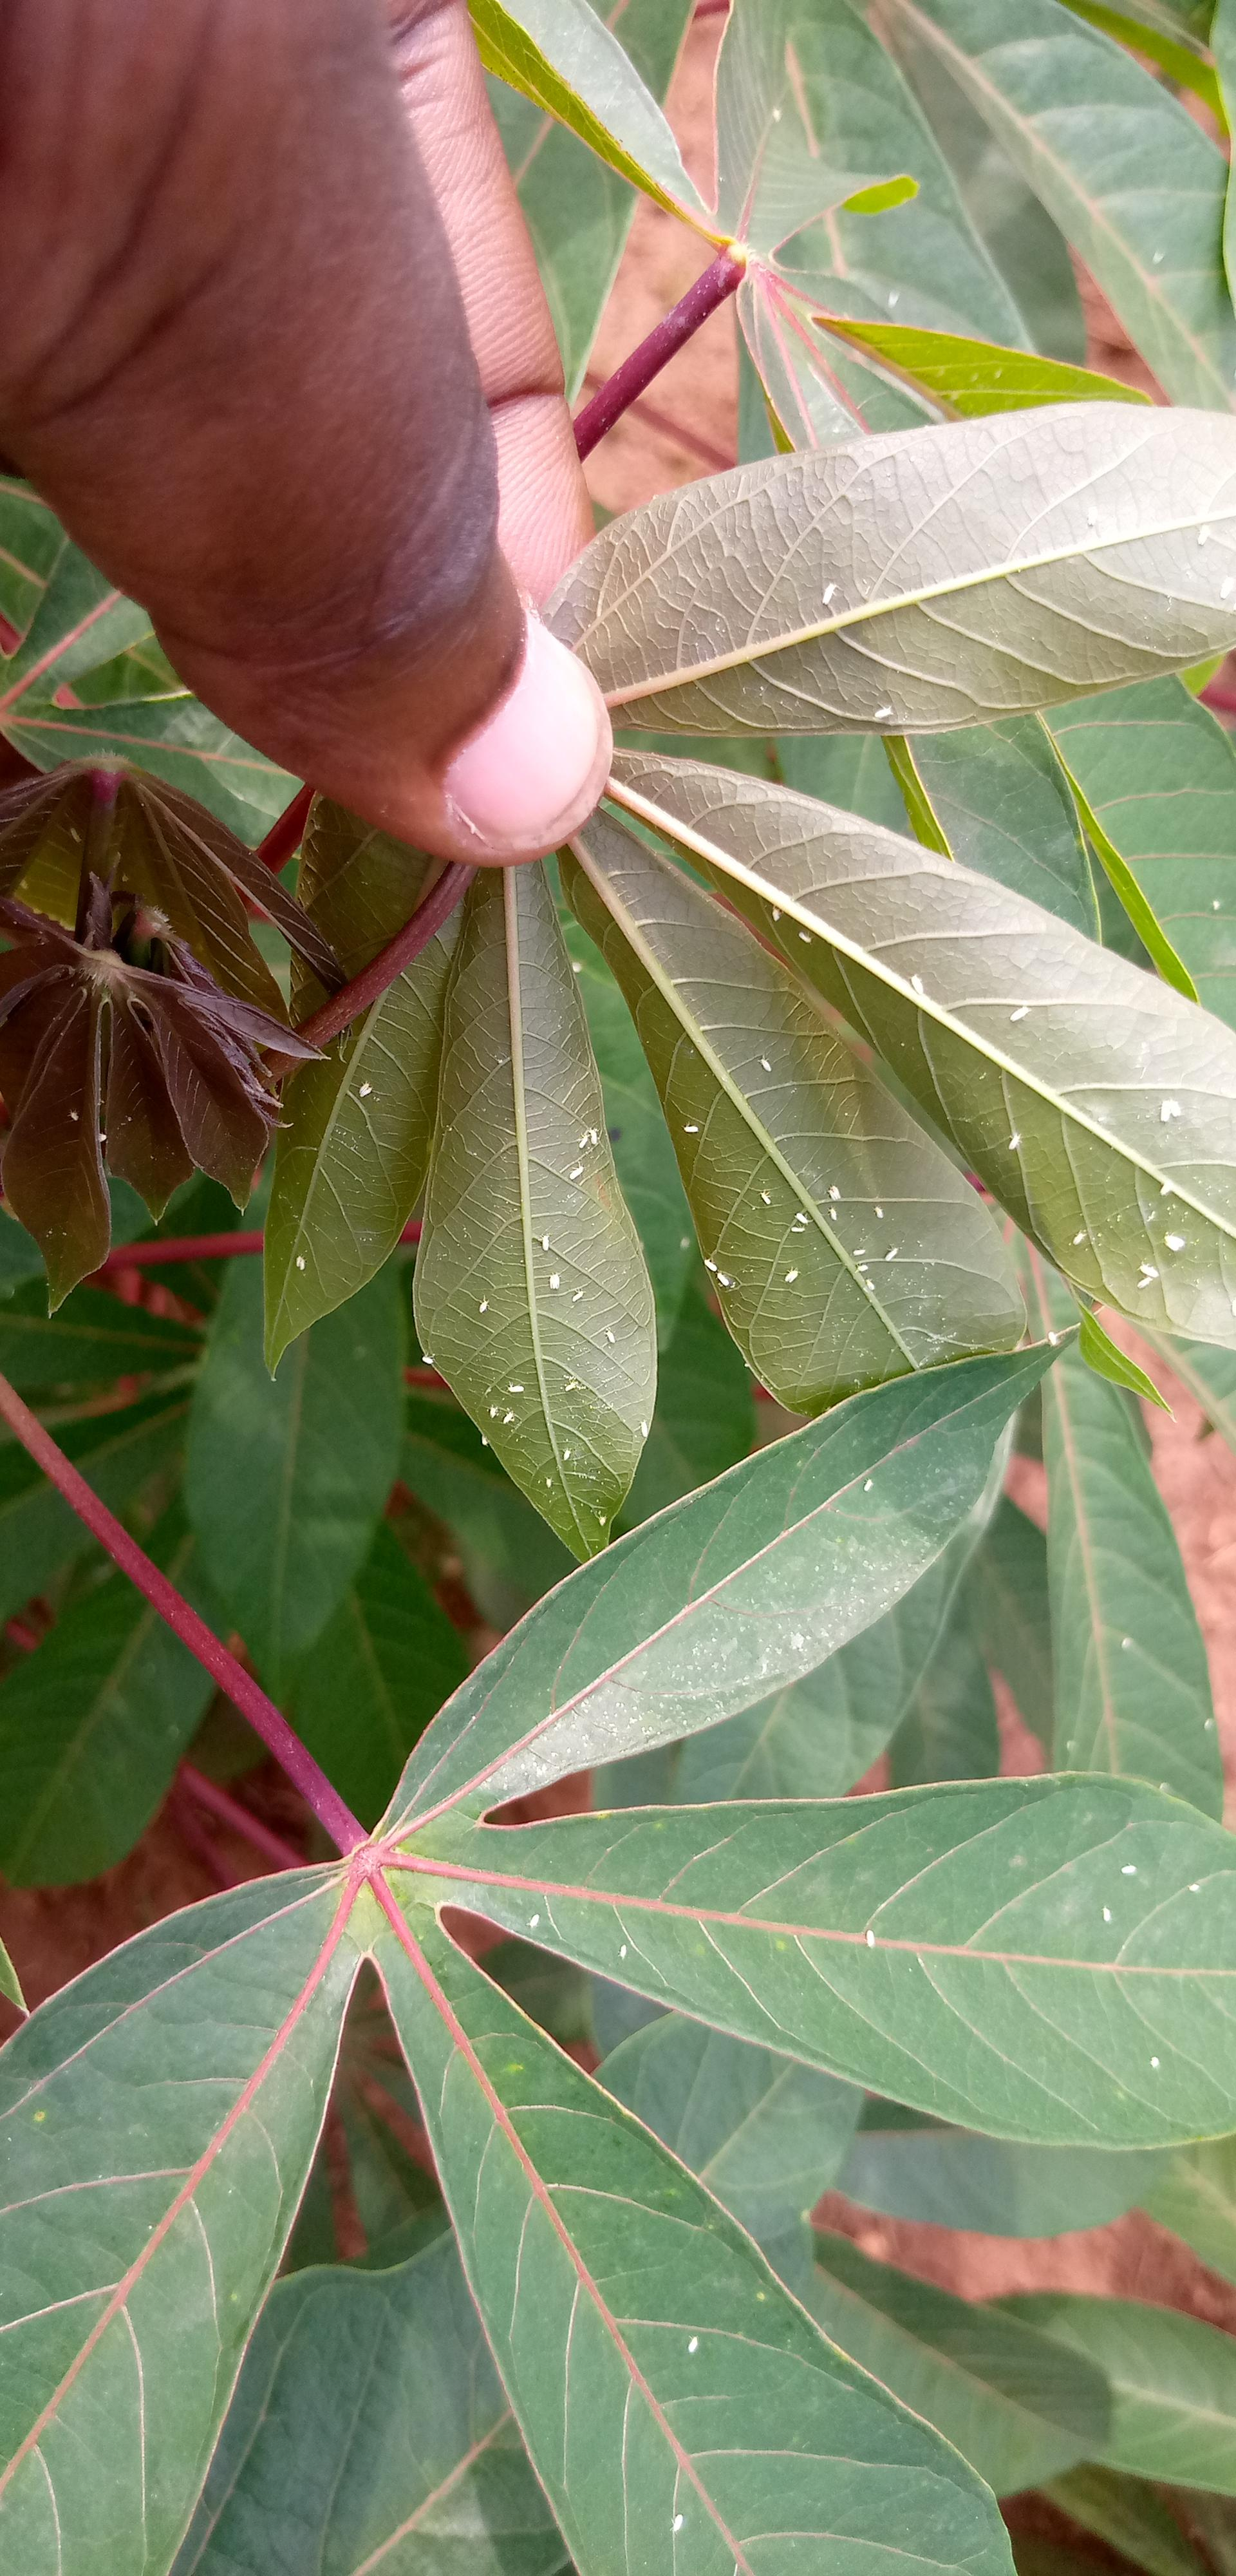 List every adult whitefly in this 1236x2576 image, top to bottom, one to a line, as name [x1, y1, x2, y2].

whitefly [1083, 502, 1113, 536]
whitefly [1184, 514, 1220, 547]
whitefly [1213, 567, 1236, 605]
whitefly [816, 578, 841, 606]
whitefly [872, 703, 895, 724]
whitefly [763, 898, 787, 920]
whitefly [792, 925, 815, 949]
whitefly [904, 966, 925, 997]
whitefly [1006, 991, 1031, 1029]
whitefly [752, 1049, 782, 1081]
whitefly [345, 1076, 373, 1101]
whitefly [357, 1077, 376, 1097]
whitefly [1153, 1088, 1188, 1127]
whitefly [1152, 1095, 1186, 1122]
whitefly [680, 1112, 707, 1141]
whitefly [571, 1122, 603, 1146]
whitefly [999, 1127, 1035, 1162]
whitefly [557, 1156, 588, 1189]
whitefly [1156, 1168, 1176, 1195]
whitefly [822, 1182, 845, 1205]
whitefly [751, 1184, 780, 1211]
whitefly [816, 1203, 844, 1226]
whitefly [866, 1203, 893, 1221]
whitefly [791, 1206, 819, 1229]
whitefly [782, 1219, 809, 1243]
whitefly [1063, 1224, 1094, 1249]
whitefly [1165, 1226, 1188, 1255]
whitefly [536, 1228, 554, 1253]
whitefly [846, 1234, 870, 1256]
whitefly [881, 1235, 904, 1265]
whitefly [700, 1244, 722, 1271]
whitefly [288, 1247, 313, 1272]
whitefly [845, 1250, 872, 1274]
whitefly [716, 1255, 739, 1289]
whitefly [785, 1255, 814, 1291]
whitefly [1134, 1255, 1163, 1285]
whitefly [539, 1269, 565, 1295]
whitefly [1138, 1272, 1156, 1295]
whitefly [863, 1274, 883, 1298]
whitefly [570, 1282, 593, 1305]
whitefly [471, 1289, 499, 1319]
whitefly [592, 1317, 628, 1348]
whitefly [413, 1345, 442, 1367]
whitefly [561, 1366, 583, 1395]
whitefly [498, 1368, 528, 1398]
whitefly [485, 1396, 507, 1424]
whitefly [501, 1401, 523, 1428]
whitefly [631, 1410, 654, 1440]
whitefly [476, 1427, 494, 1449]
whitefly [550, 1440, 581, 1470]
whitefly [532, 1472, 561, 1497]
whitefly [590, 1508, 610, 1529]